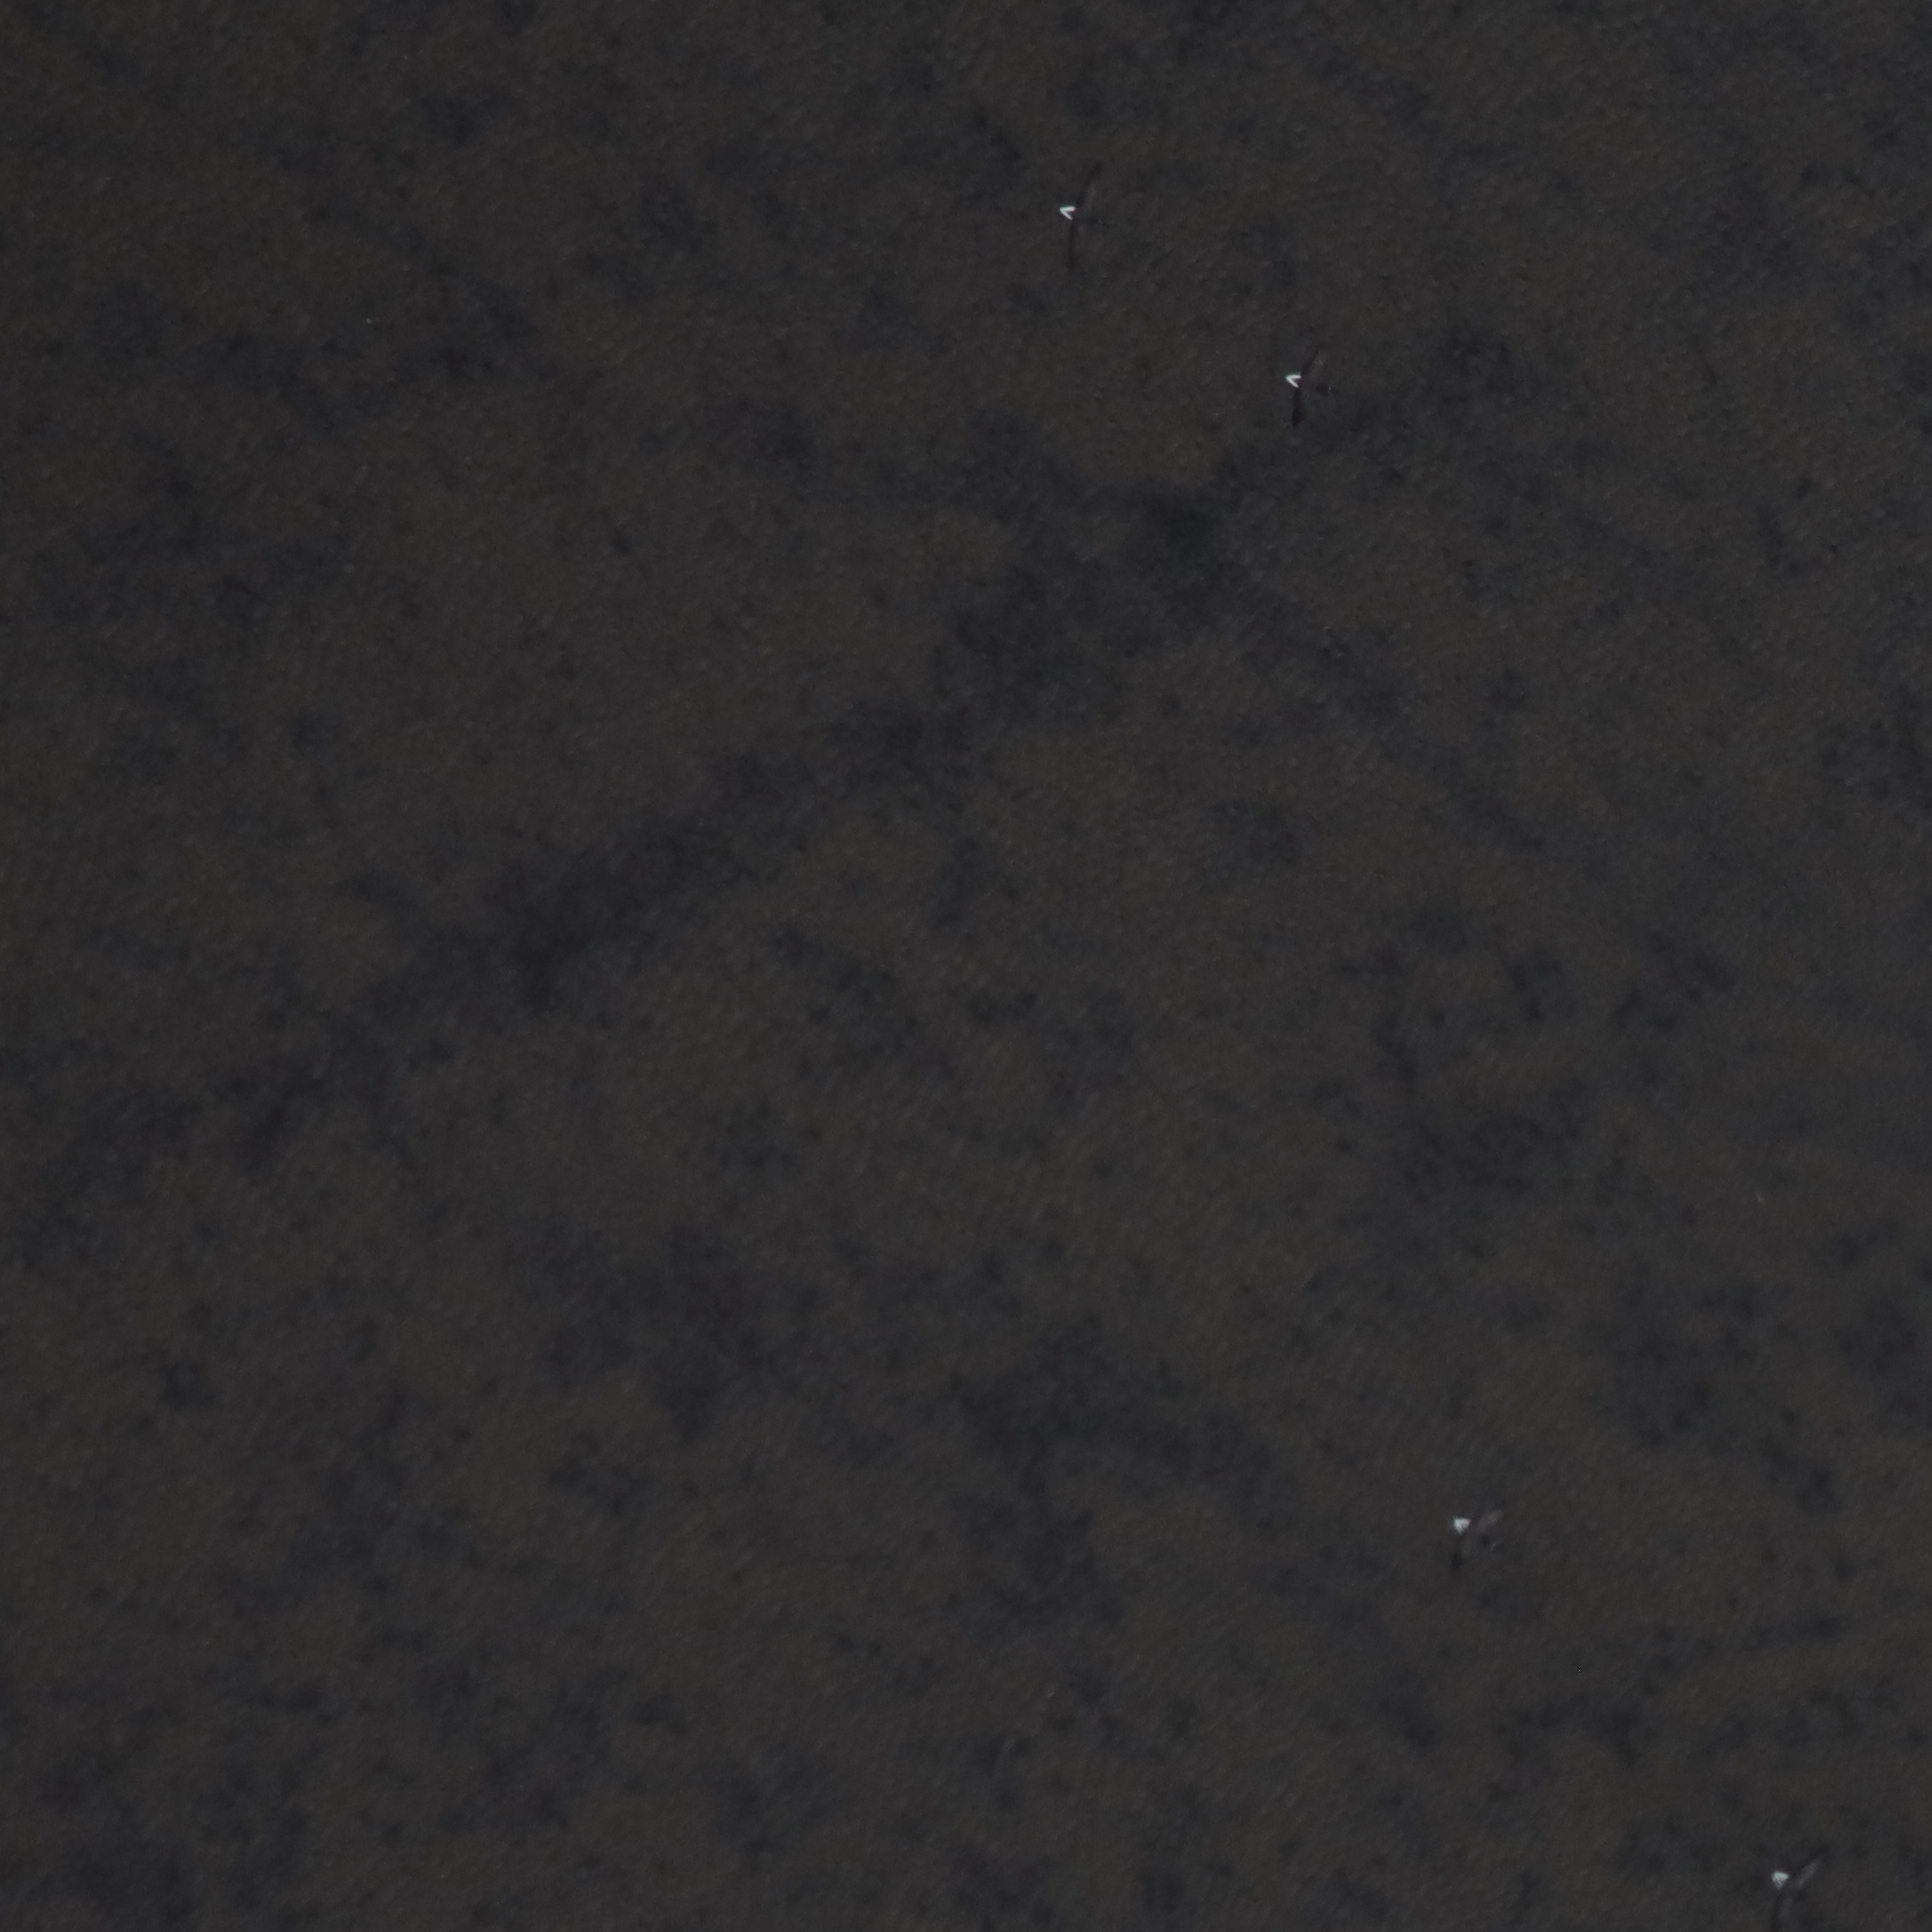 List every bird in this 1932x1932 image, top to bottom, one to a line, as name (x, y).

brant (1076, 216)
brant (1302, 388)
brant (1477, 1531)
brant (1793, 1885)